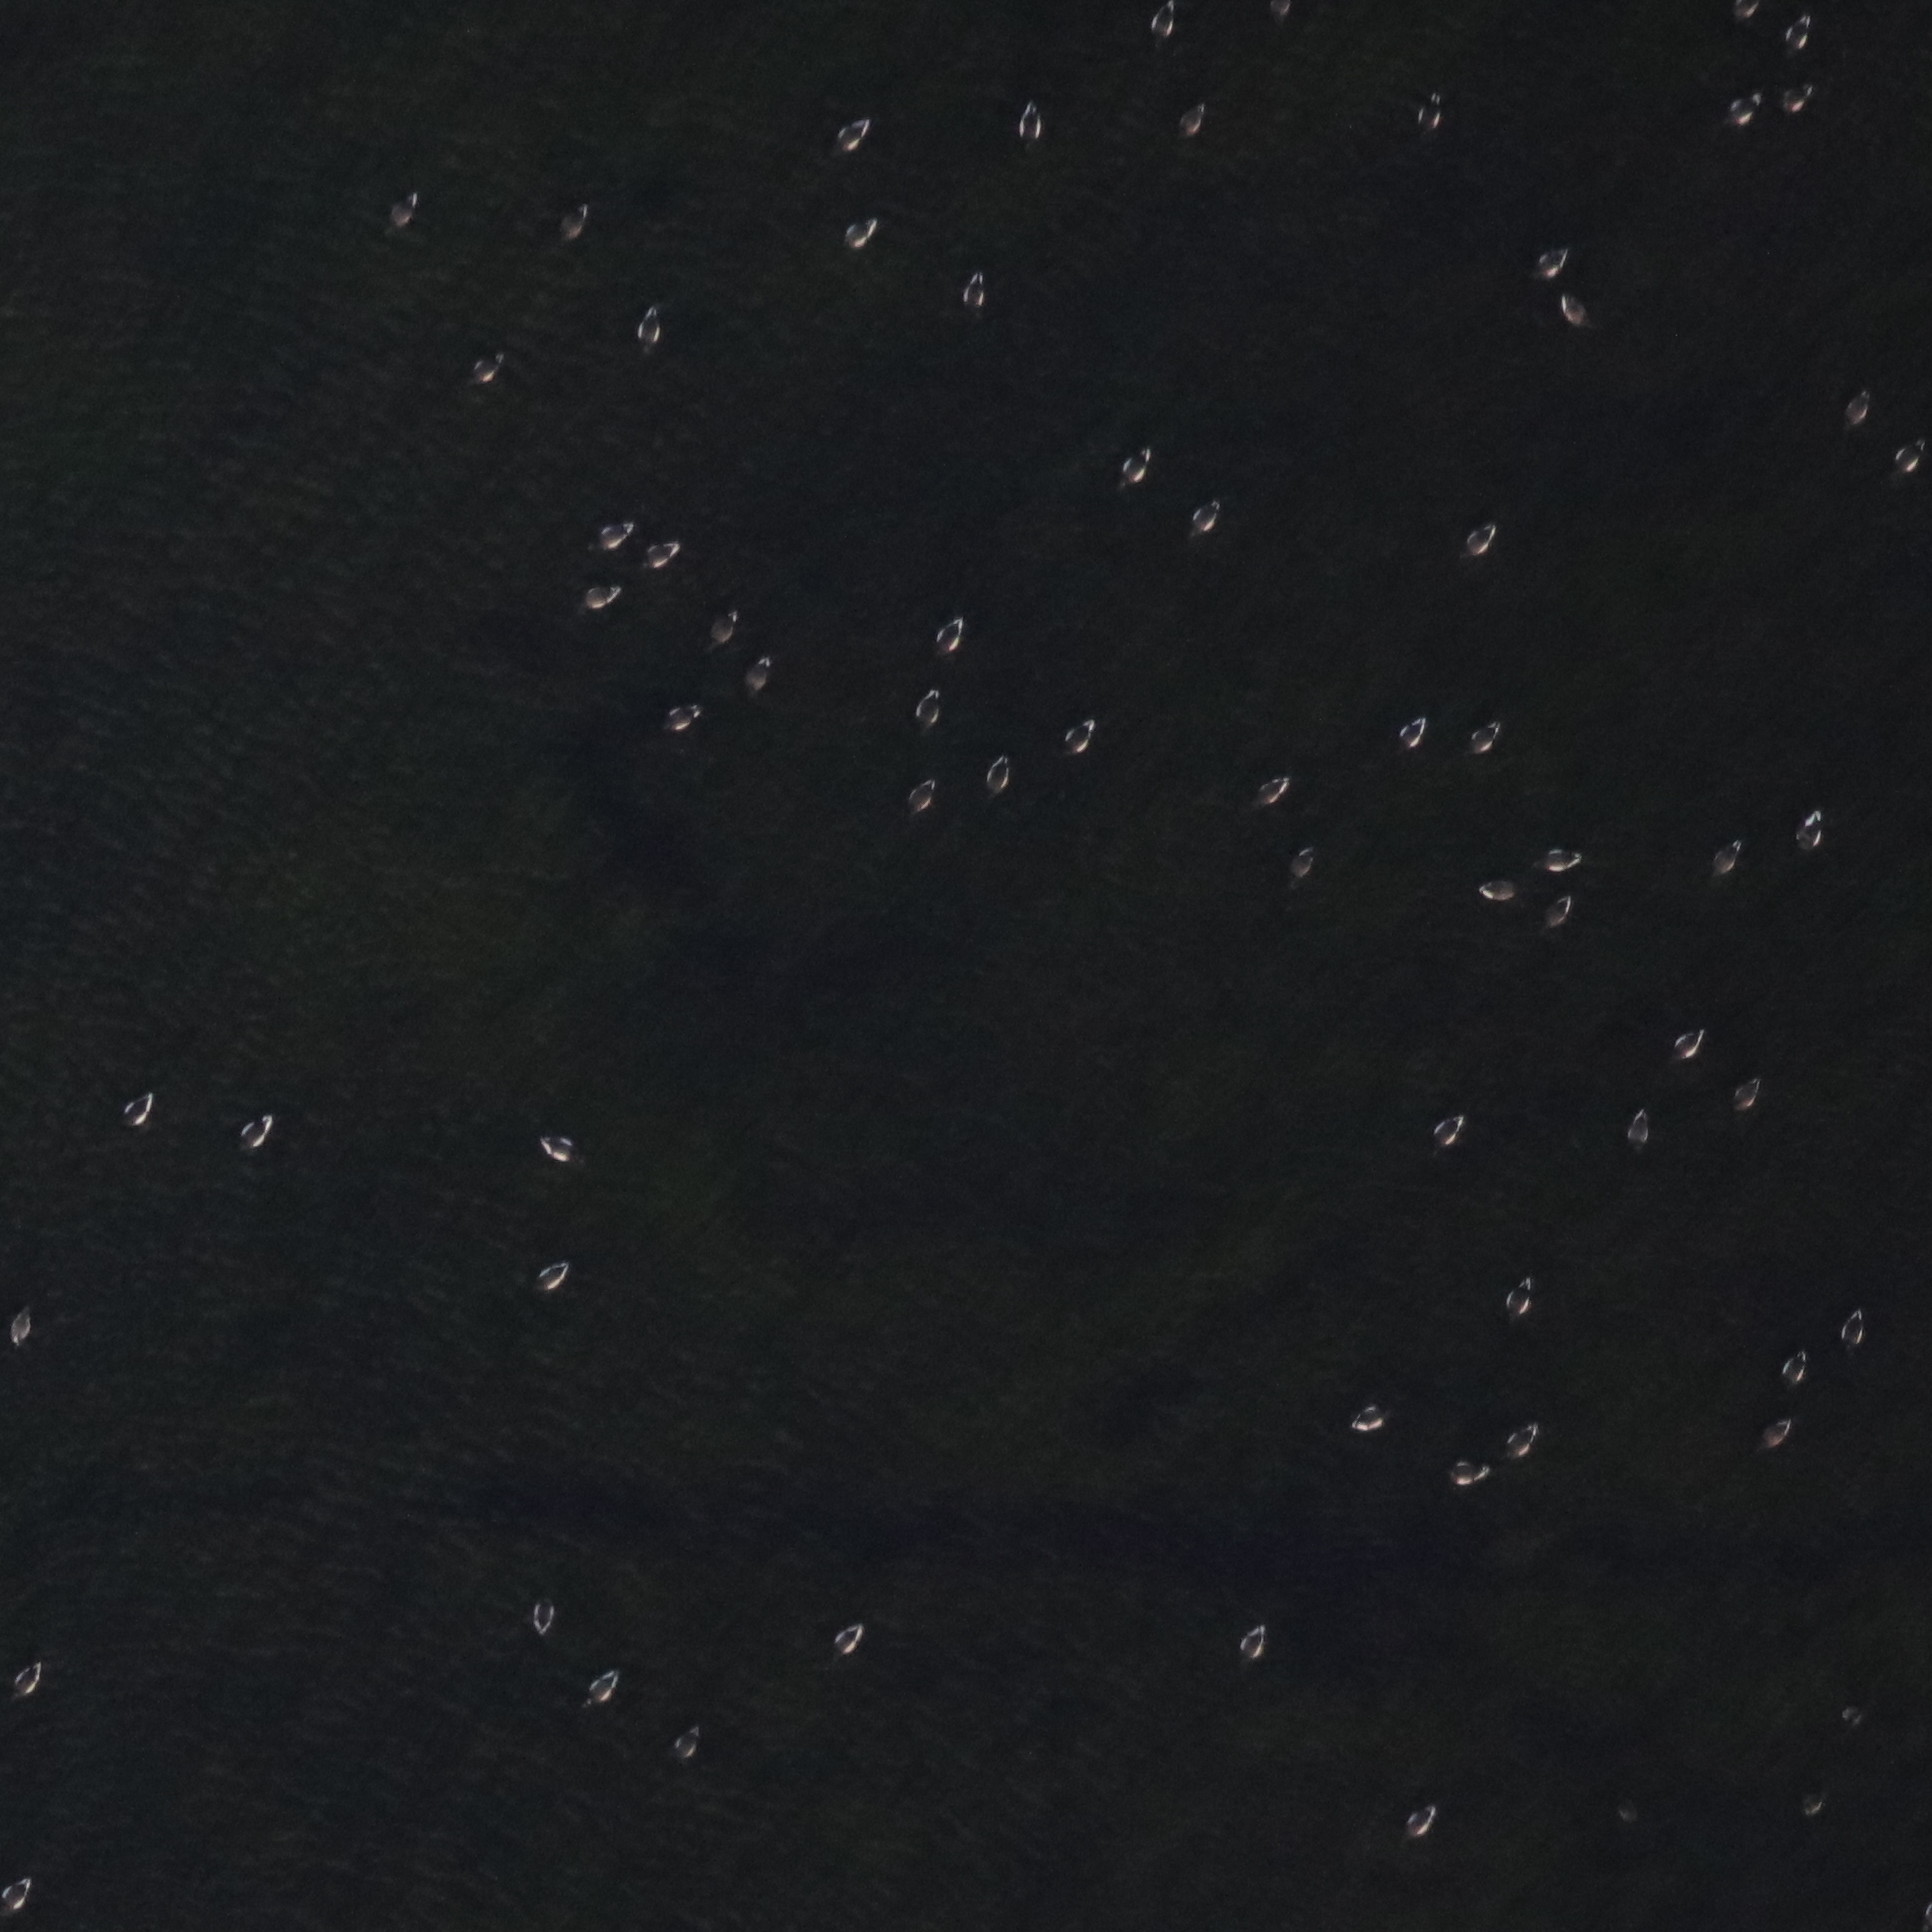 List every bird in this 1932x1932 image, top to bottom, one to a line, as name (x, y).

brant (1160, 25)
brant (1799, 31)
brant (1796, 98)
brant (1741, 108)
brant (1429, 114)
brant (1190, 121)
brant (1029, 126)
brant (850, 137)
brant (400, 212)
brant (572, 223)
brant (860, 231)
brant (1552, 262)
brant (973, 296)
brant (1572, 312)
brant (649, 330)
brant (485, 371)
brant (1857, 408)
brant (1908, 458)
brant (1133, 468)
brant (1205, 518)
brant (612, 537)
brant (1478, 541)
brant (660, 552)
brant (598, 597)
brant (722, 631)
brant (948, 636)
other bird (755, 677)
brant (928, 711)
brant (679, 718)
brant (1411, 736)
brant (1076, 738)
brant (1481, 739)
brant (996, 776)
brant (1269, 794)
brant (919, 797)
brant (1809, 832)
brant (1560, 859)
brant (1723, 860)
brant (1299, 866)
brant (1499, 890)
brant (1558, 913)
brant (1687, 1045)
brant (1744, 1096)
brant (136, 1111)
brant (1639, 1130)
brant (1447, 1132)
brant (254, 1135)
brant (559, 1150)
brant (552, 1278)
brant (1518, 1300)
other bird (29, 1322)
brant (1851, 1333)
brant (1793, 1371)
brant (1370, 1418)
brant (1774, 1434)
brant (1521, 1443)
brant (1466, 1473)
brant (543, 1614)
brant (846, 1641)
brant (1251, 1647)
brant (27, 1681)
brant (599, 1689)
brant (1848, 1716)
brant (686, 1743)
brant (1806, 1799)
brant (1419, 1824)
brant (13, 1896)